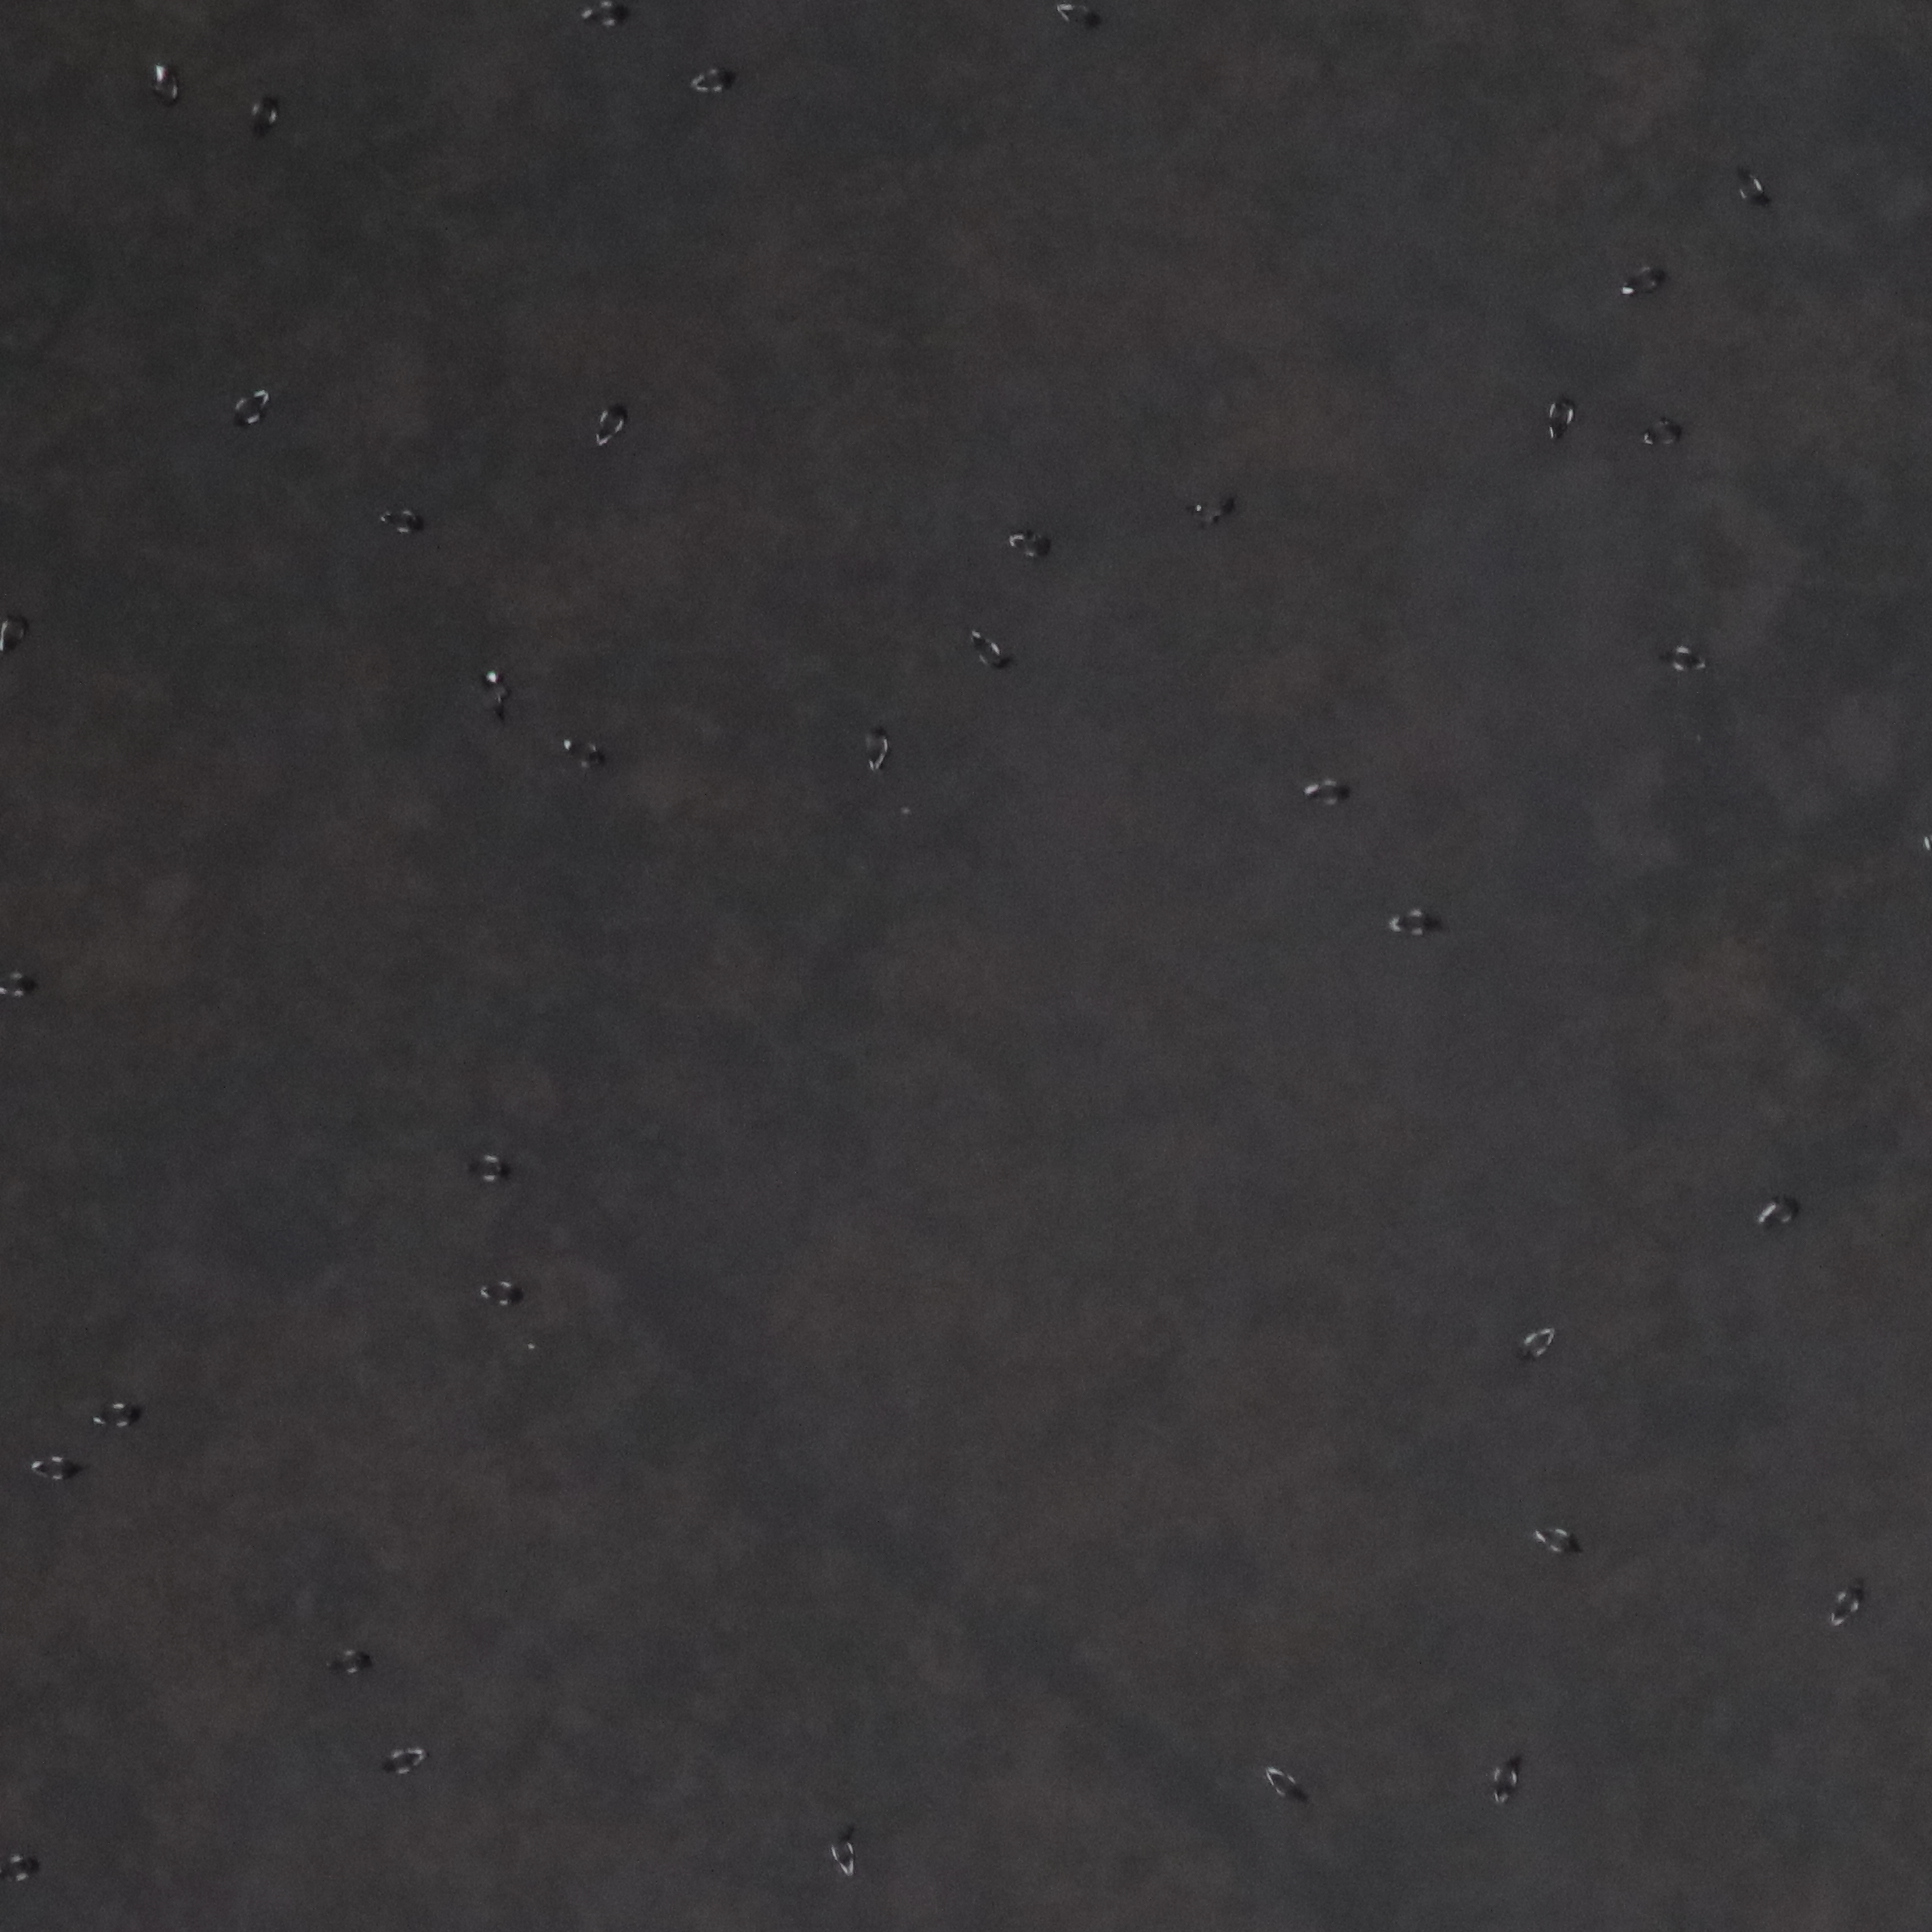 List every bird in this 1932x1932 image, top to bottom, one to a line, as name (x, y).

brant (1078, 16)
brant (610, 18)
brant (167, 83)
brant (719, 85)
brant (267, 112)
brant (1755, 188)
brant (1641, 281)
brant (251, 410)
brant (1562, 416)
brant (609, 425)
brant (1660, 431)
brant (1213, 513)
brant (402, 520)
brant (1030, 545)
brant (13, 624)
brant (987, 653)
brant (1685, 660)
brant (498, 688)
brant (585, 749)
brant (878, 750)
brant (1327, 793)
brant (1415, 923)
brant (14, 979)
brant (490, 1169)
brant (1778, 1216)
brant (504, 1294)
brant (1538, 1345)
brant (113, 1413)
brant (54, 1470)
brant (1559, 1540)
brant (1847, 1606)
brant (354, 1663)
brant (403, 1761)
brant (1506, 1780)
brant (1286, 1786)
brant (842, 1855)
brant (23, 1864)